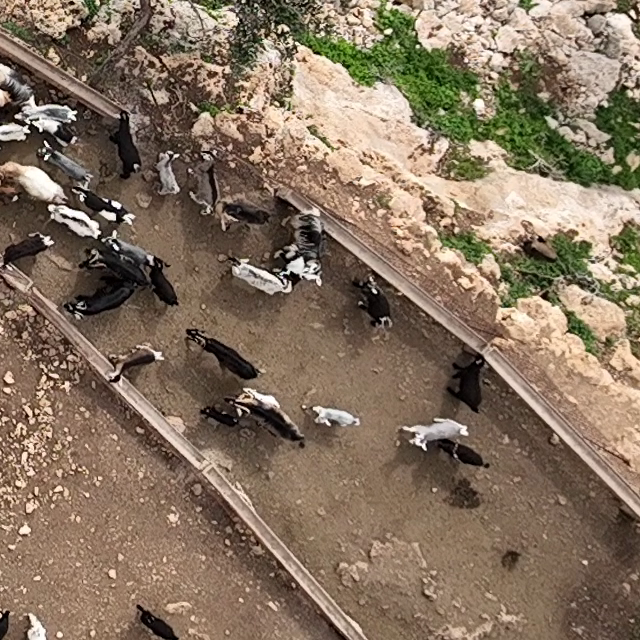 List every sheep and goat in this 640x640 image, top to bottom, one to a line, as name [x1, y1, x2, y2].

goat [0, 62, 33, 102]
goat [0, 82, 12, 108]
goat [0, 94, 11, 126]
goat [13, 104, 75, 123]
goat [109, 110, 139, 181]
goat [31, 117, 77, 149]
goat [0, 123, 30, 147]
goat [36, 143, 91, 185]
goat [155, 152, 181, 196]
goat [185, 152, 220, 217]
goat [0, 162, 68, 204]
goat [72, 183, 136, 225]
goat [0, 186, 21, 209]
goat [219, 187, 272, 233]
goat [46, 205, 99, 239]
goat [284, 207, 325, 288]
goat [101, 228, 150, 266]
goat [0, 234, 55, 270]
goat [79, 247, 146, 287]
goat [227, 254, 285, 294]
goat [147, 256, 175, 306]
goat [62, 276, 136, 316]
goat [355, 277, 388, 326]
goat [186, 328, 263, 382]
goat [107, 342, 165, 380]
goat [452, 350, 487, 412]
goat [224, 387, 304, 449]
goat [298, 402, 363, 429]
goat [200, 405, 237, 428]
goat [406, 418, 468, 446]
goat [438, 439, 486, 468]
goat [138, 601, 178, 637]
goat [0, 610, 11, 629]